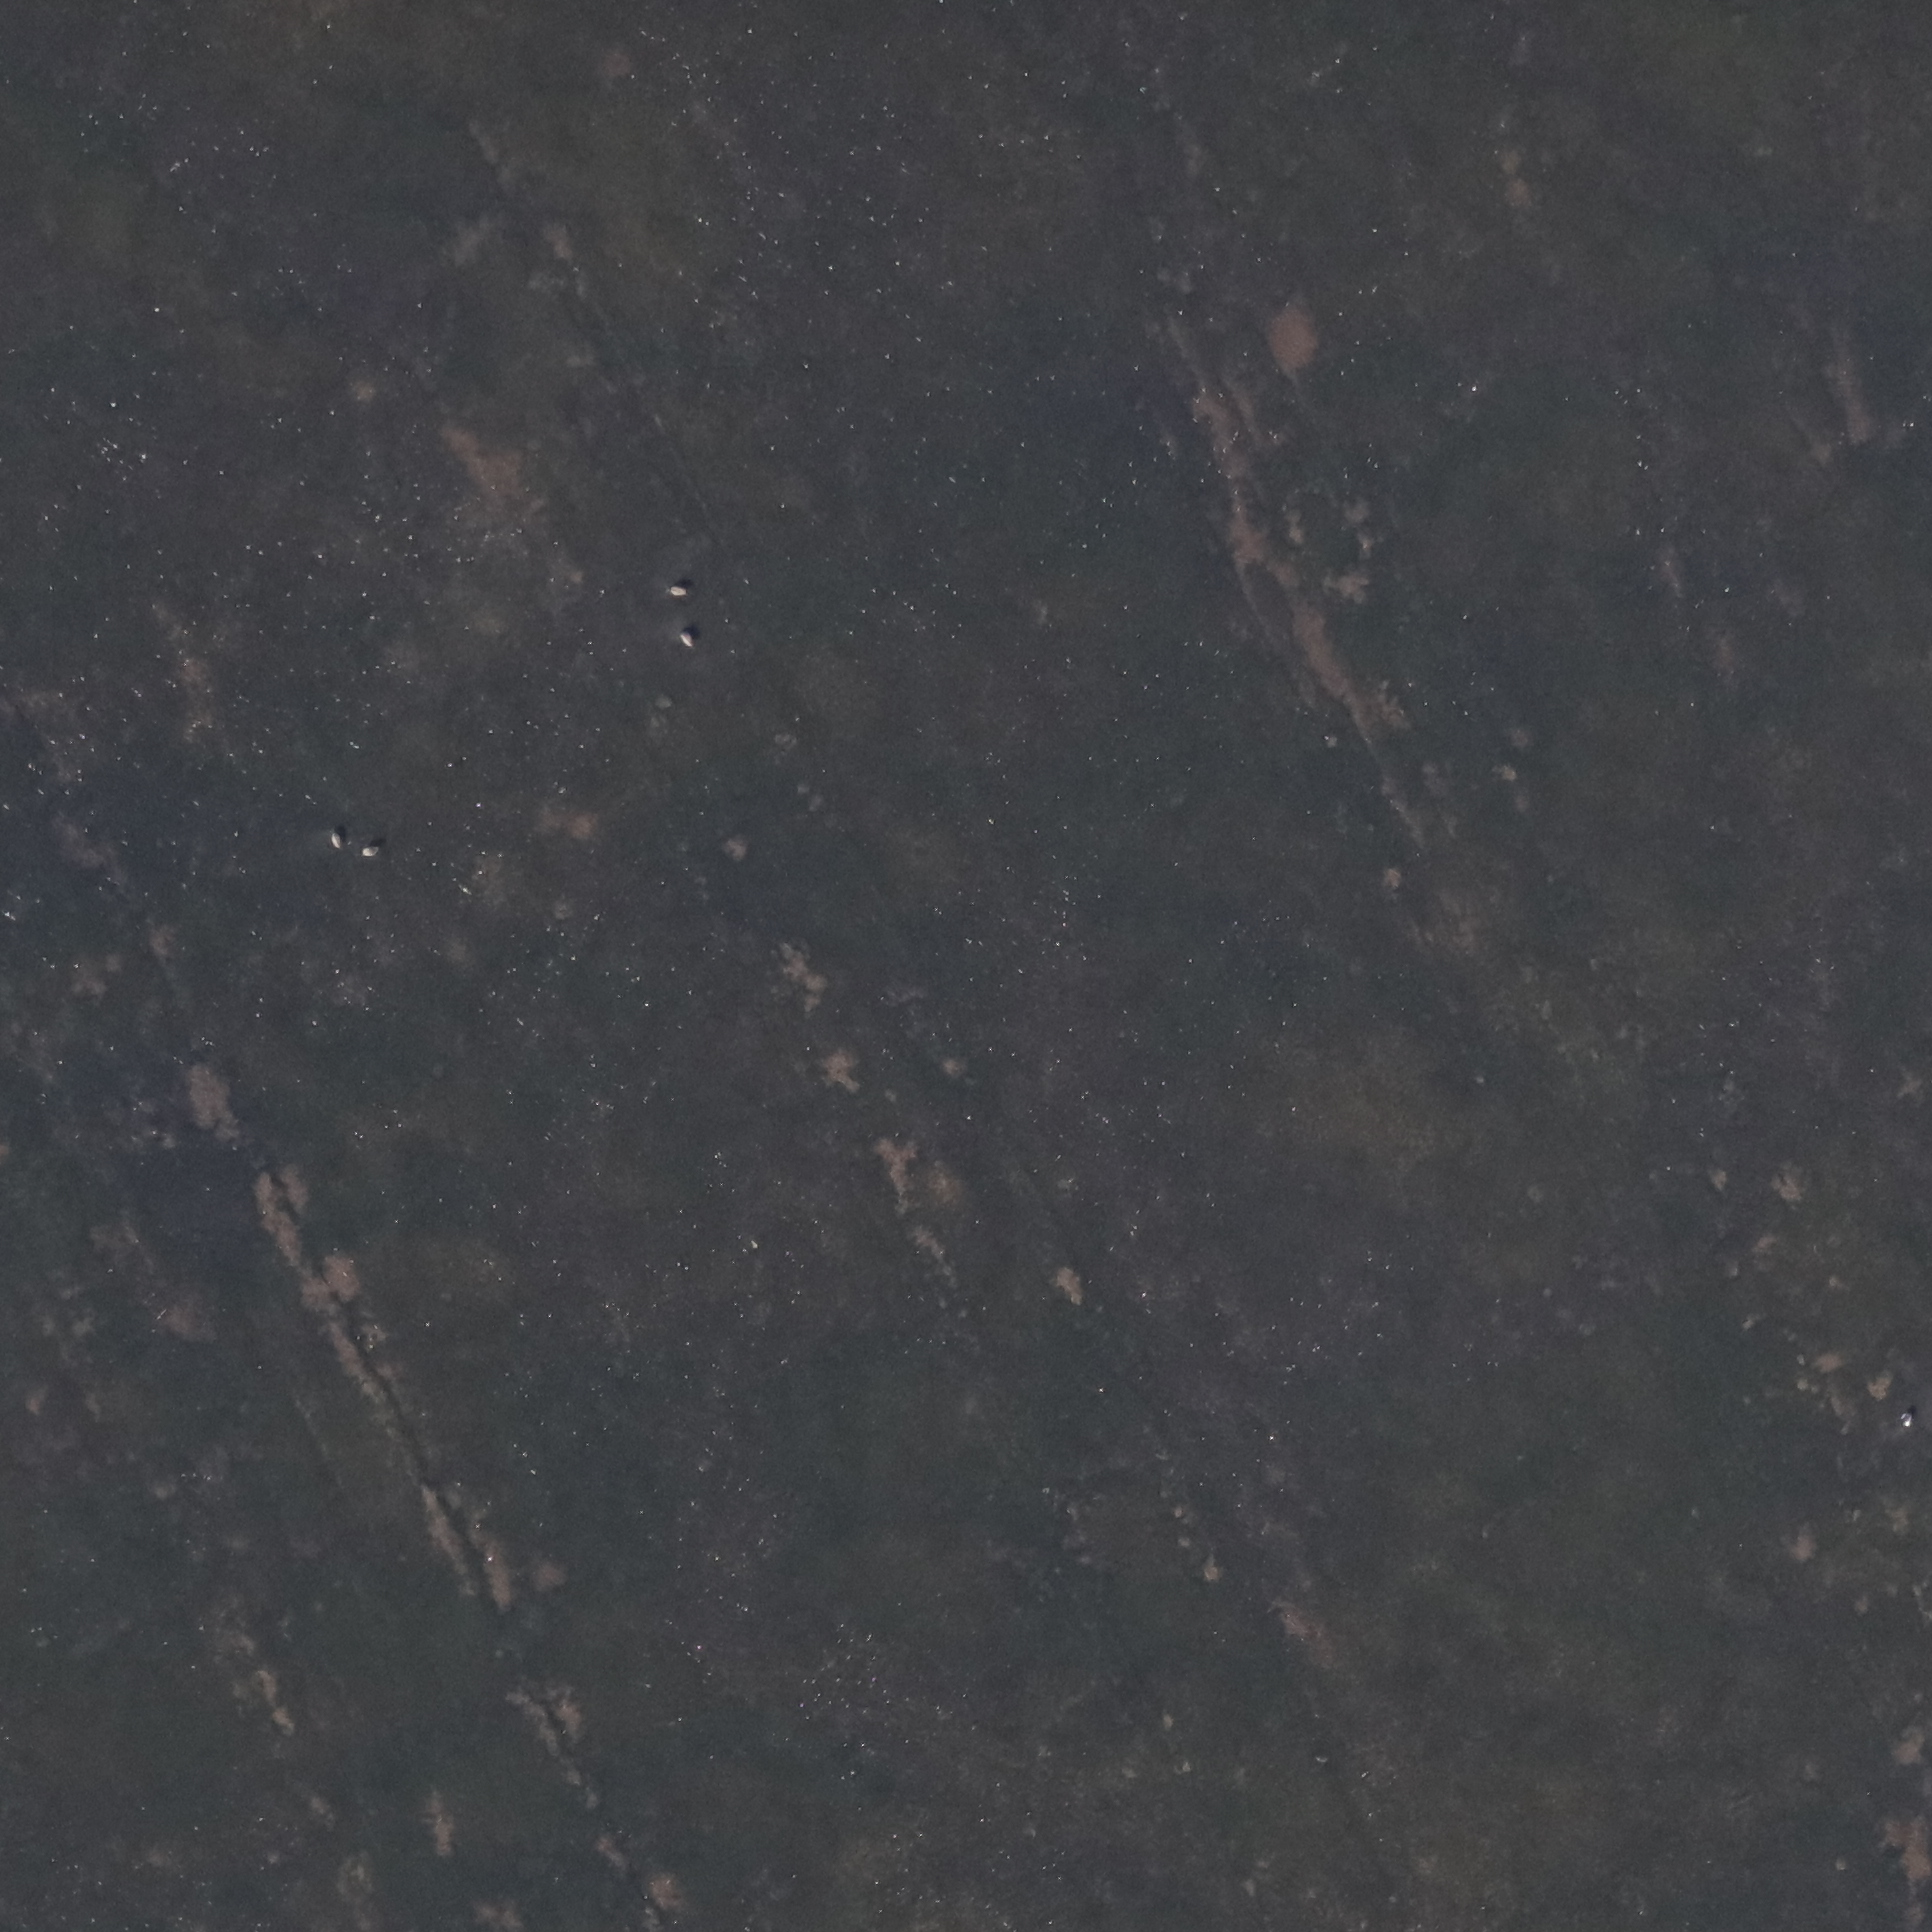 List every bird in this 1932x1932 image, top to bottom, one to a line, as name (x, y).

Canada goose (675, 591)
Canada goose (687, 639)
Canada goose (332, 835)
Canada goose (368, 844)